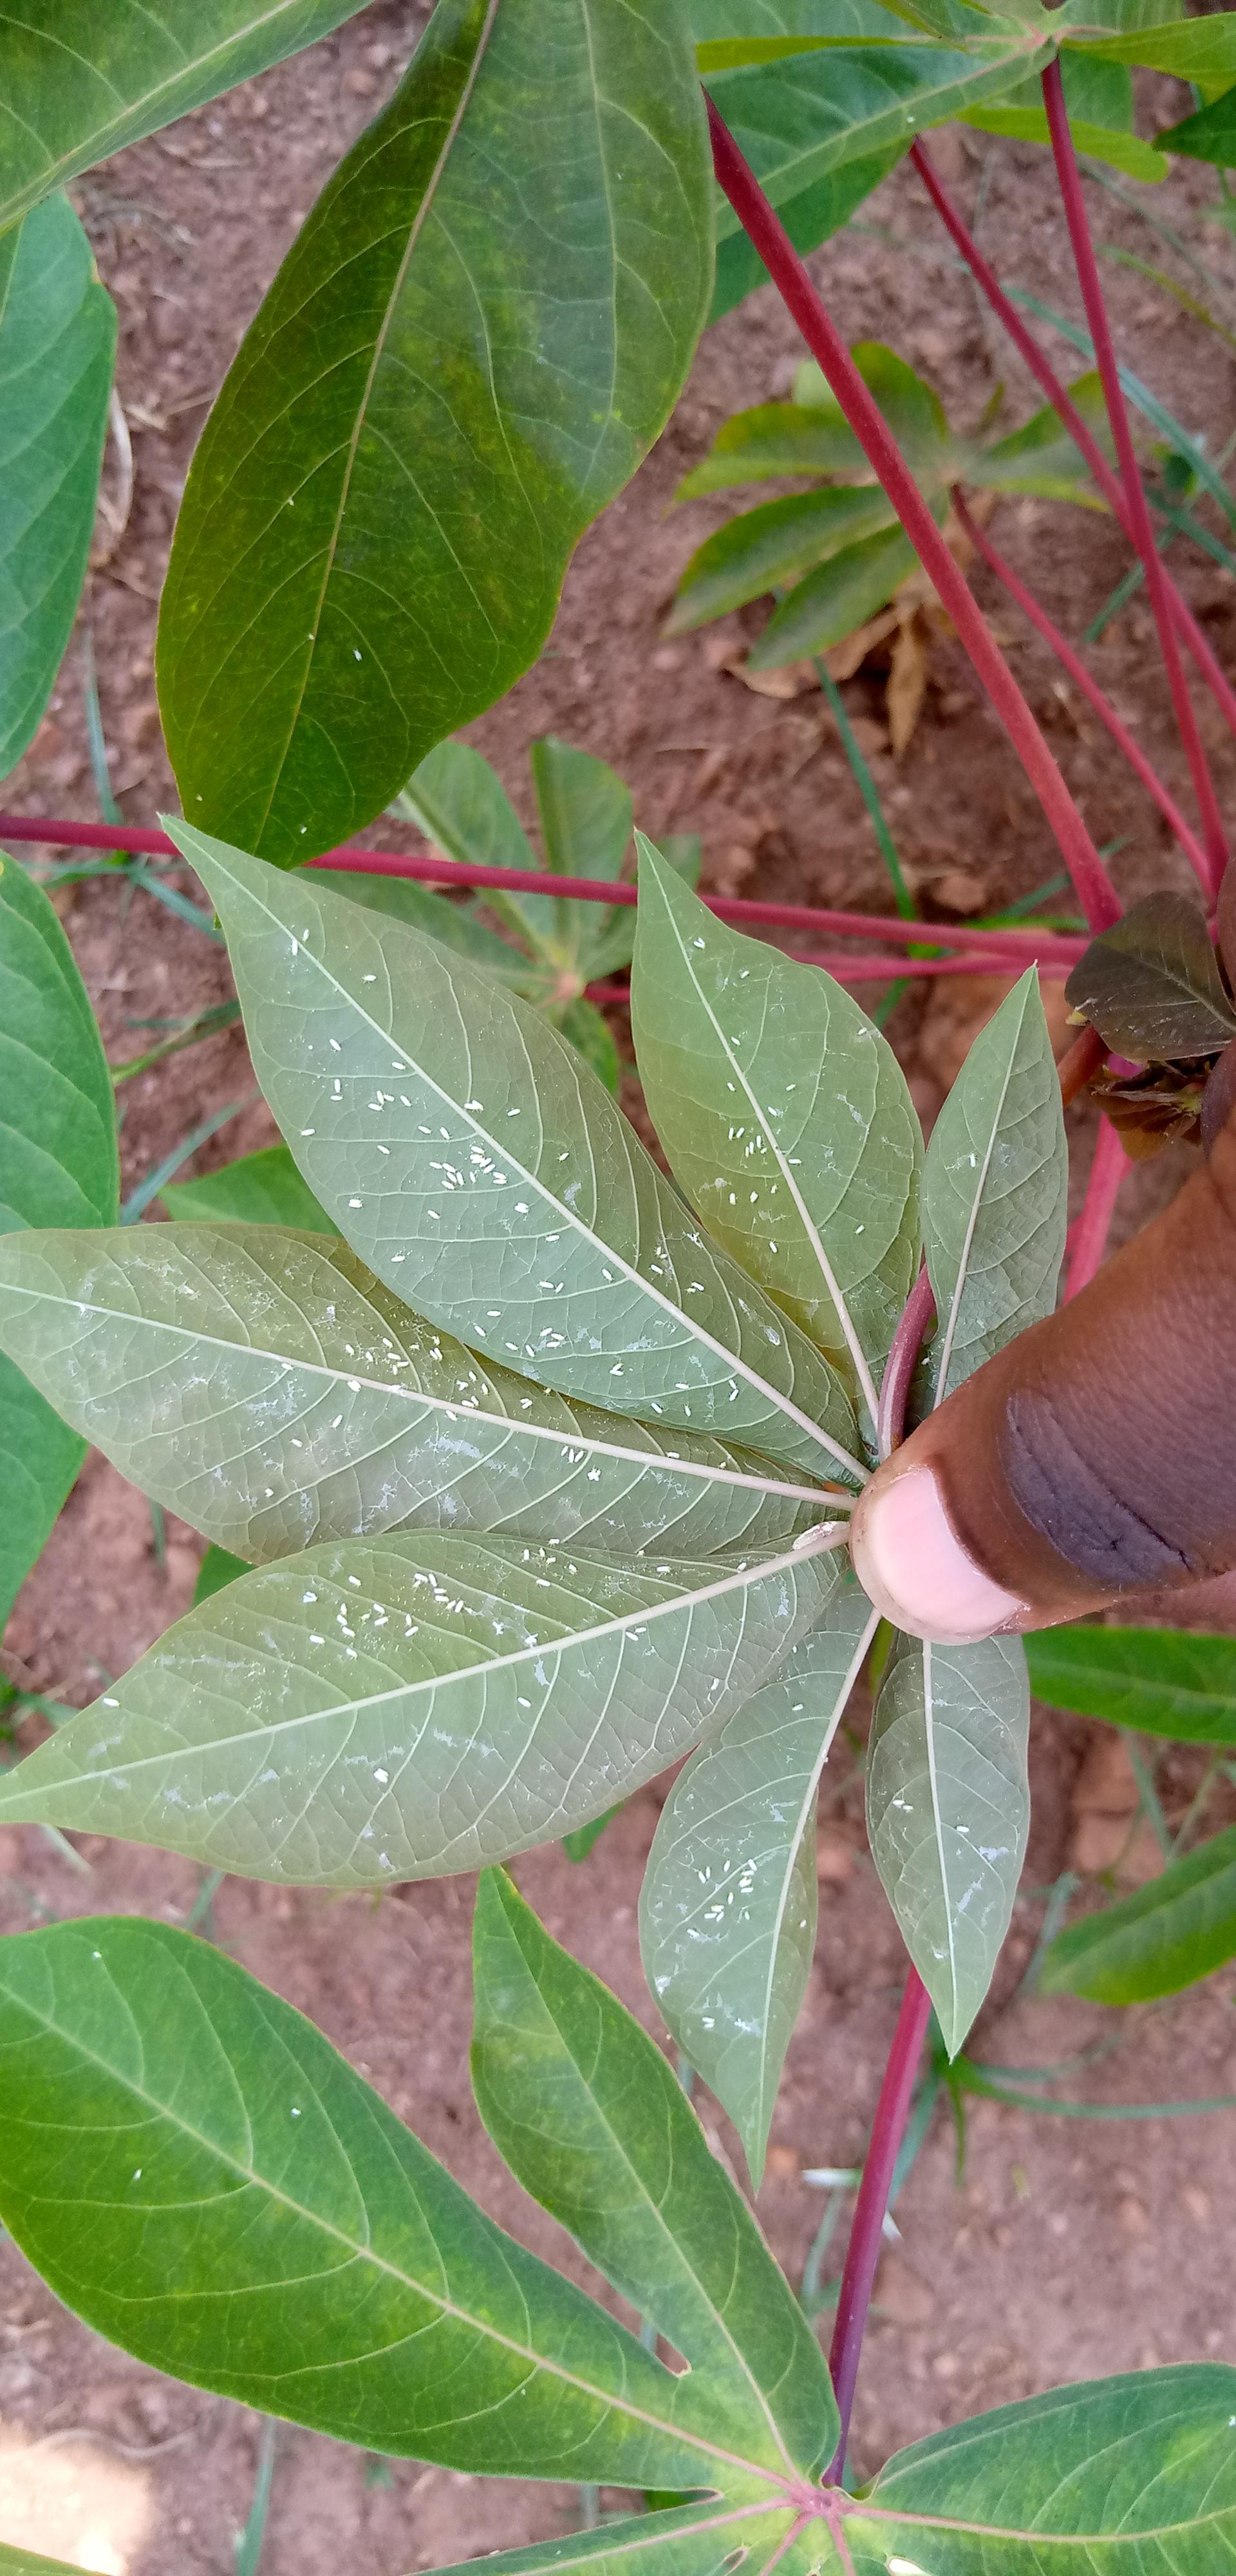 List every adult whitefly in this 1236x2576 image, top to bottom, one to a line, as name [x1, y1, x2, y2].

whitefly [285, 495, 297, 510]
whitefly [306, 632, 318, 642]
whitefly [350, 647, 366, 663]
whitefly [297, 826, 310, 837]
whitefly [300, 925, 314, 942]
whitefly [689, 935, 711, 952]
whitefly [288, 936, 300, 957]
whitefly [738, 969, 752, 981]
whitefly [360, 972, 380, 986]
whitefly [856, 1025, 870, 1037]
whitefly [324, 1035, 346, 1054]
whitefly [729, 1035, 742, 1048]
whitefly [389, 1059, 409, 1073]
whitefly [329, 1077, 346, 1095]
whitefly [724, 1080, 737, 1094]
whitefly [782, 1081, 800, 1092]
whitefly [374, 1088, 386, 1106]
whitefly [381, 1092, 397, 1103]
whitefly [328, 1093, 346, 1103]
whitefly [397, 1093, 415, 1108]
whitefly [471, 1097, 484, 1114]
whitefly [366, 1101, 385, 1113]
whitefly [462, 1102, 477, 1110]
whitefly [764, 1104, 780, 1119]
whitefly [505, 1105, 523, 1120]
whitefly [412, 1122, 433, 1137]
whitefly [438, 1122, 452, 1142]
whitefly [735, 1123, 745, 1139]
whitefly [726, 1124, 734, 1143]
whitefly [297, 1127, 321, 1138]
whitefly [754, 1133, 764, 1150]
whitefly [748, 1139, 755, 1156]
whitefly [375, 1142, 393, 1158]
whitefly [744, 1143, 749, 1159]
whitefly [469, 1144, 486, 1155]
whitefly [557, 1149, 571, 1166]
whitefly [967, 1151, 979, 1171]
whitefly [784, 1155, 805, 1167]
whitefly [478, 1157, 496, 1170]
whitefly [427, 1159, 442, 1172]
whitefly [442, 1160, 456, 1174]
whitefly [481, 1161, 499, 1177]
whitefly [467, 1168, 480, 1185]
whitefly [489, 1168, 508, 1180]
whitefly [455, 1169, 466, 1187]
whitefly [491, 1177, 509, 1186]
whitefly [439, 1178, 455, 1193]
whitefly [769, 1184, 780, 1197]
whitefly [749, 1189, 758, 1205]
whitefly [726, 1189, 738, 1208]
whitefly [346, 1198, 364, 1209]
whitefly [516, 1200, 532, 1209]
whitefly [512, 1205, 529, 1215]
whitefly [424, 1207, 442, 1220]
whitefly [851, 1222, 868, 1239]
whitefly [545, 1235, 563, 1245]
whitefly [767, 1236, 780, 1257]
whitefly [387, 1251, 407, 1267]
whitefly [648, 1264, 666, 1278]
whitefly [599, 1267, 615, 1283]
whitefly [534, 1279, 553, 1291]
whitefly [690, 1280, 709, 1293]
whitefly [554, 1280, 565, 1297]
whitefly [684, 1286, 696, 1296]
whitefly [485, 1309, 503, 1320]
whitefly [471, 1323, 490, 1340]
whitefly [538, 1326, 554, 1340]
whitefly [548, 1332, 566, 1342]
whitefly [431, 1333, 444, 1346]
whitefly [380, 1335, 395, 1348]
whitefly [501, 1338, 521, 1353]
whitefly [407, 1340, 423, 1352]
whitefly [545, 1340, 562, 1350]
whitefly [343, 1341, 357, 1358]
whitefly [523, 1342, 539, 1359]
whitefly [434, 1347, 447, 1361]
whitefly [427, 1349, 438, 1360]
whitefly [363, 1350, 374, 1365]
whitefly [385, 1352, 402, 1361]
whitefly [919, 1356, 930, 1368]
whitefly [393, 1359, 413, 1370]
whitefly [279, 1360, 296, 1373]
whitefly [610, 1360, 624, 1370]
whitefly [389, 1363, 399, 1378]
whitefly [608, 1368, 624, 1378]
whitefly [465, 1369, 478, 1383]
whitefly [726, 1376, 738, 1388]
whitefly [351, 1378, 362, 1388]
whitefly [453, 1379, 475, 1391]
whitefly [346, 1381, 360, 1394]
whitefly [478, 1381, 491, 1396]
whitefly [672, 1381, 692, 1392]
whitefly [541, 1387, 555, 1397]
whitefly [727, 1388, 742, 1403]
whitefly [469, 1394, 480, 1408]
whitefly [518, 1396, 529, 1401]
whitefly [459, 1398, 476, 1410]
whitefly [521, 1398, 533, 1410]
whitefly [648, 1401, 667, 1415]
whitefly [681, 1403, 696, 1419]
whitefly [442, 1406, 461, 1424]
whitefly [330, 1412, 344, 1430]
whitefly [288, 1435, 305, 1449]
whitefly [559, 1444, 568, 1460]
whitefly [566, 1447, 574, 1465]
whitefly [574, 1447, 588, 1464]
whitefly [662, 1449, 682, 1461]
whitefly [716, 1457, 729, 1470]
whitefly [585, 1464, 606, 1486]
whitefly [263, 1484, 279, 1502]
whitefly [547, 1537, 563, 1546]
whitefly [520, 1545, 532, 1564]
whitefly [537, 1545, 547, 1559]
whitefly [634, 1548, 647, 1560]
whitefly [545, 1555, 557, 1566]
whitefly [735, 1559, 748, 1575]
whitefly [567, 1562, 579, 1575]
whitefly [652, 1562, 675, 1577]
whitefly [426, 1567, 441, 1588]
whitefly [412, 1571, 428, 1586]
whitefly [346, 1573, 363, 1587]
whitefly [536, 1575, 552, 1592]
whitefly [412, 1579, 424, 1591]
whitefly [433, 1586, 449, 1595]
whitefly [301, 1587, 319, 1604]
whitefly [433, 1594, 450, 1604]
whitefly [453, 1597, 467, 1617]
whitefly [444, 1600, 457, 1611]
whitefly [339, 1601, 350, 1616]
whitefly [370, 1602, 388, 1615]
whitefly [359, 1611, 373, 1622]
whitefly [404, 1611, 413, 1627]
whitefly [334, 1613, 349, 1626]
whitefly [373, 1615, 389, 1627]
whitefly [491, 1619, 507, 1638]
whitefly [404, 1624, 421, 1639]
whitefly [633, 1624, 649, 1634]
whitefly [340, 1625, 357, 1642]
whitefly [622, 1629, 641, 1642]
whitefly [521, 1631, 543, 1648]
whitefly [307, 1632, 329, 1648]
whitefly [789, 1643, 798, 1656]
whitefly [343, 1645, 360, 1660]
whitefly [708, 1672, 724, 1693]
whitefly [515, 1693, 536, 1710]
whitefly [100, 1694, 123, 1712]
whitefly [788, 1700, 805, 1715]
whitefly [375, 1766, 389, 1777]
whitefly [373, 1771, 388, 1783]
whitefly [890, 1797, 905, 1806]
whitefly [900, 1803, 916, 1813]
whitefly [953, 1823, 972, 1835]
whitefly [745, 1856, 760, 1872]
whitefly [720, 1858, 735, 1874]
whitefly [703, 1864, 712, 1880]
whitefly [740, 1868, 756, 1879]
whitefly [697, 1870, 706, 1886]
whitefly [739, 1885, 758, 1897]
whitefly [725, 1889, 735, 1908]
whitefly [708, 1904, 725, 1912]
whitefly [742, 1908, 752, 1922]
whitefly [718, 1909, 727, 1923]
whitefly [700, 1911, 716, 1920]
whitefly [796, 1915, 812, 1932]
whitefly [685, 1927, 703, 1939]
whitefly [89, 1947, 107, 1966]
whitefly [698, 2014, 716, 2023]
whitefly [702, 2022, 716, 2030]
whitefly [287, 2103, 304, 2119]
whitefly [131, 2163, 149, 2185]